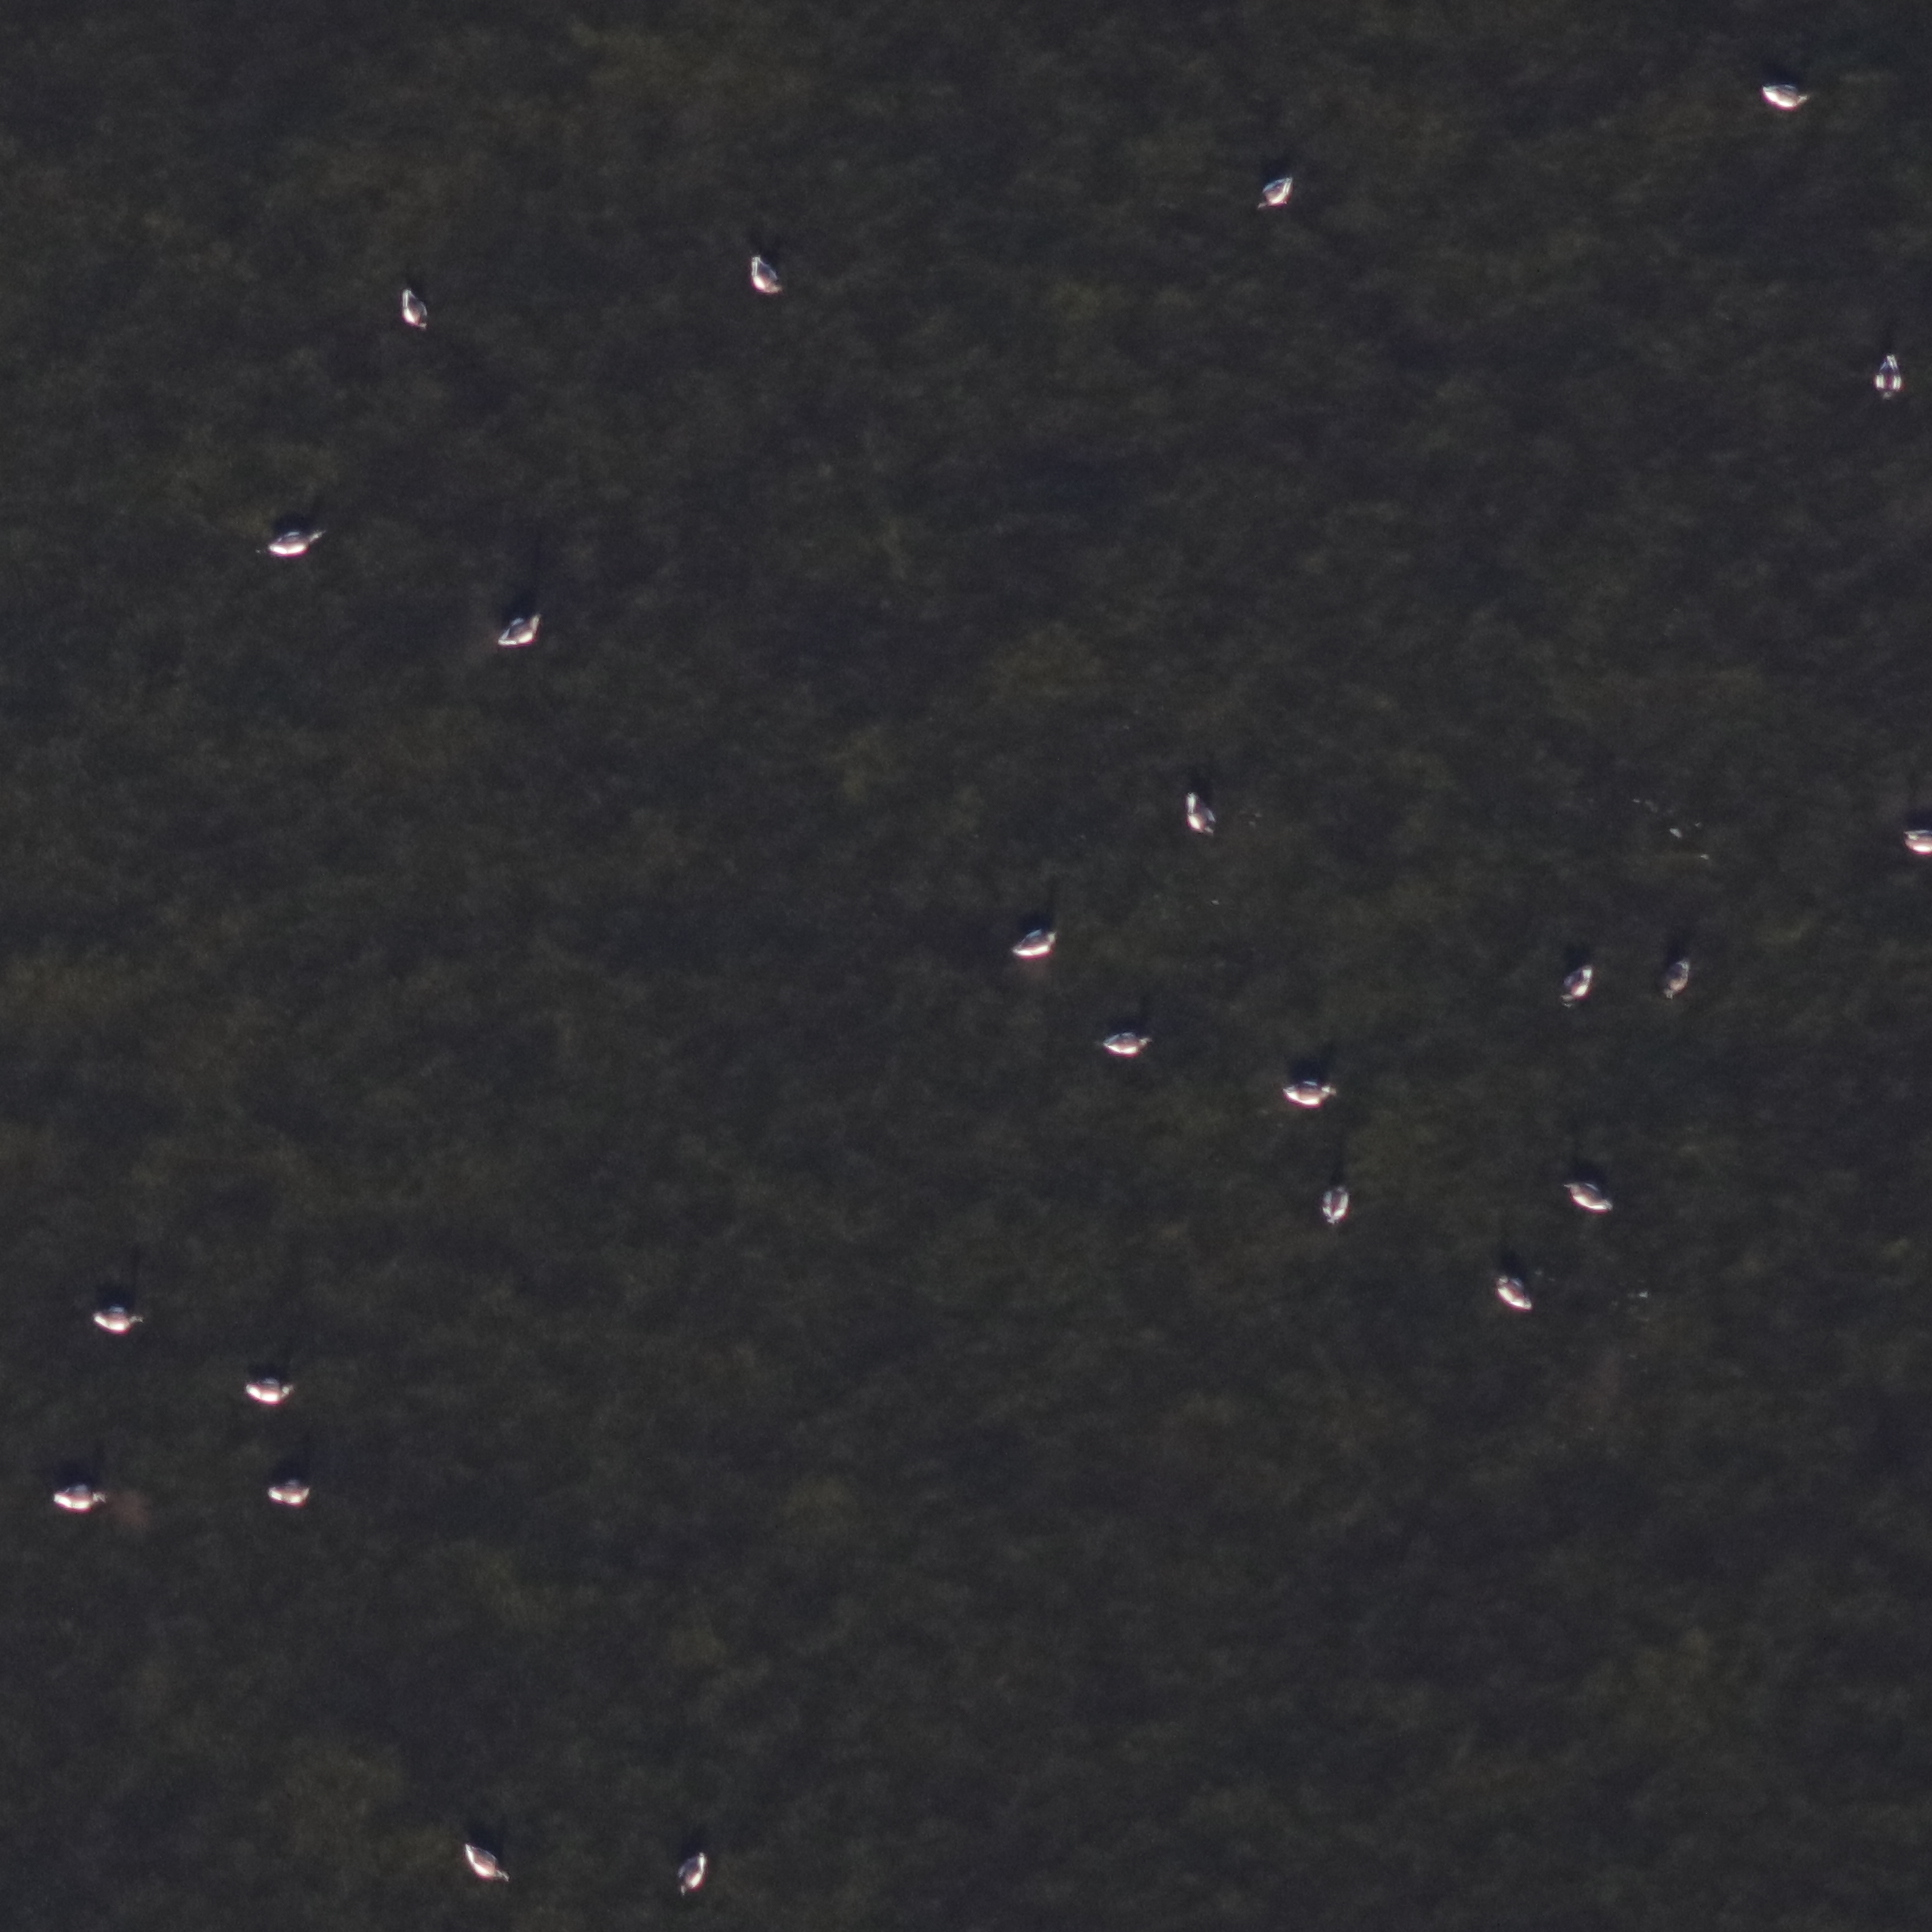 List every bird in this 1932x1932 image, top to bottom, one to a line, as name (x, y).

brant (1786, 96)
brant (1276, 193)
brant (767, 277)
brant (415, 309)
brant (1889, 378)
brant (292, 543)
brant (522, 632)
brant (1202, 816)
brant (1926, 842)
brant (1035, 943)
brant (1679, 977)
brant (1577, 983)
brant (1127, 1042)
brant (1310, 1091)
brant (1589, 1193)
brant (1336, 1203)
brant (1515, 1292)
brant (119, 1315)
brant (270, 1387)
brant (289, 1489)
brant (78, 1494)
brant (486, 1860)
brant (693, 1871)